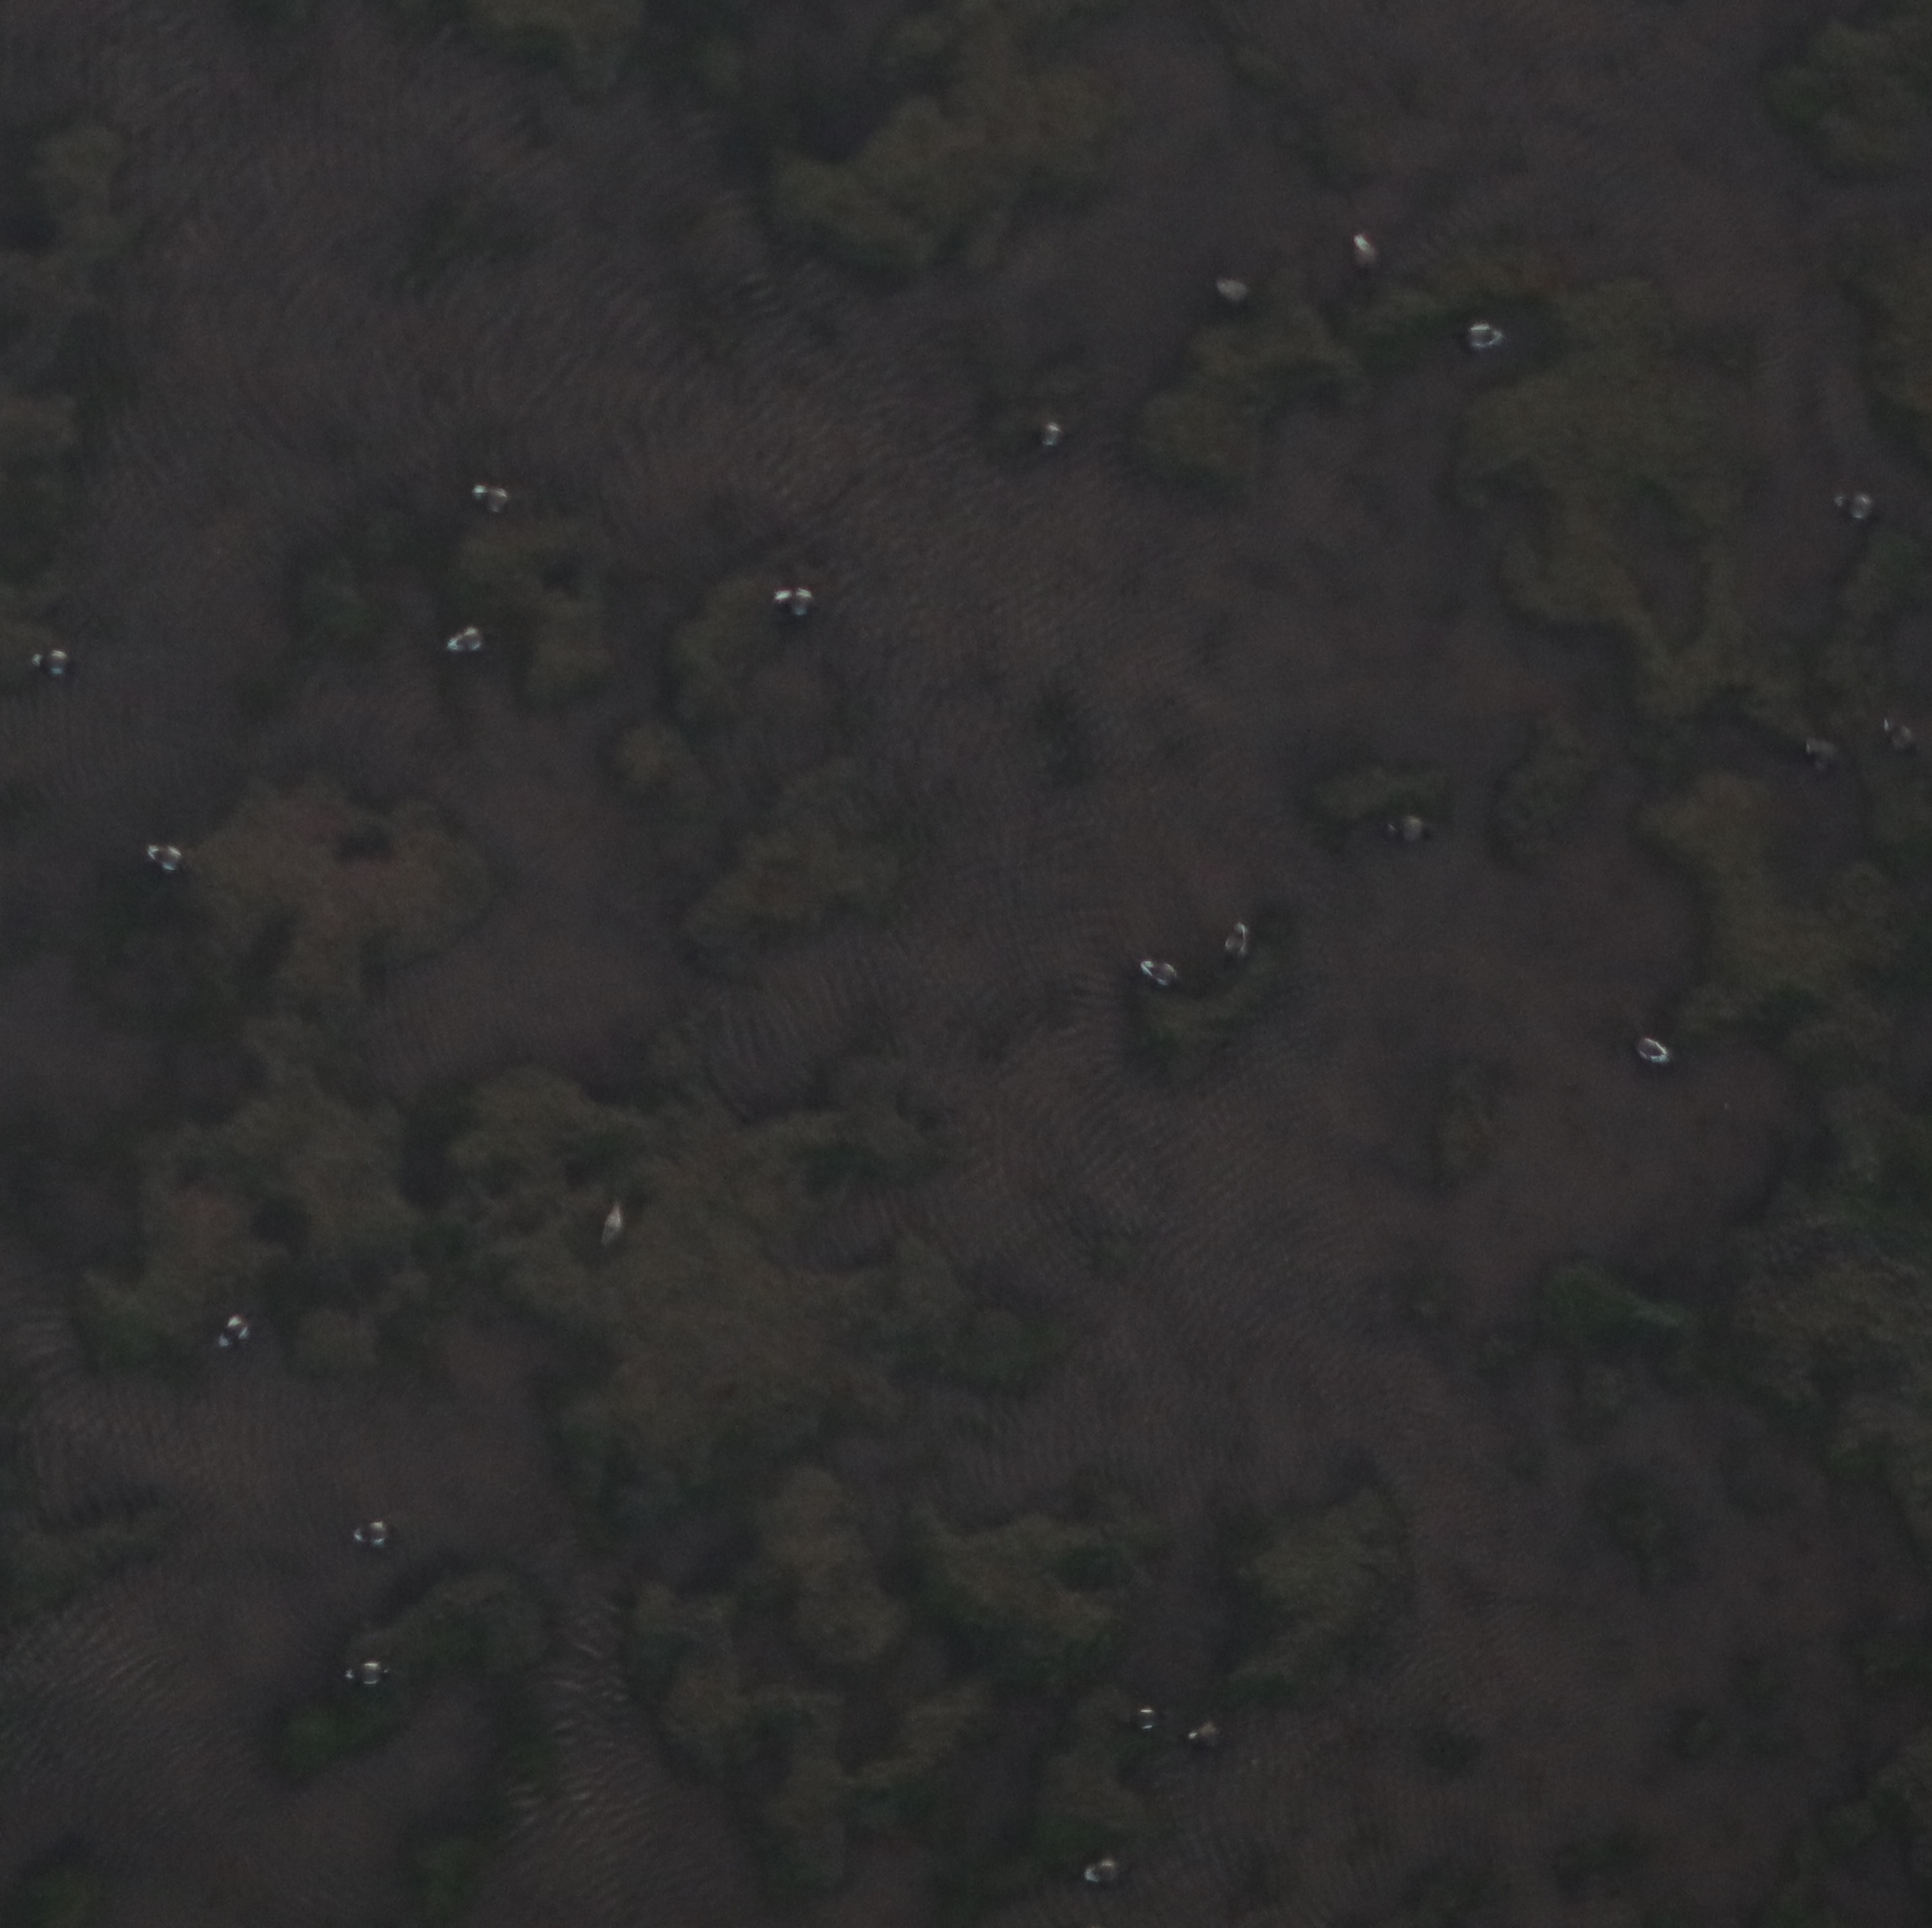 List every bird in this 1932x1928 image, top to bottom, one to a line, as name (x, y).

brant (1363, 254)
brant (1231, 293)
brant (1482, 337)
brant (1051, 448)
brant (493, 495)
brant (1855, 502)
brant (794, 600)
brant (469, 640)
brant (53, 661)
brant (1891, 731)
brant (1819, 746)
brant (1408, 837)
brant (168, 859)
brant (1237, 941)
brant (1161, 972)
brant (1650, 1048)
brant (235, 1332)
brant (373, 1533)
brant (368, 1673)
brant (1145, 1720)
brant (1216, 1738)
brant (1102, 1872)